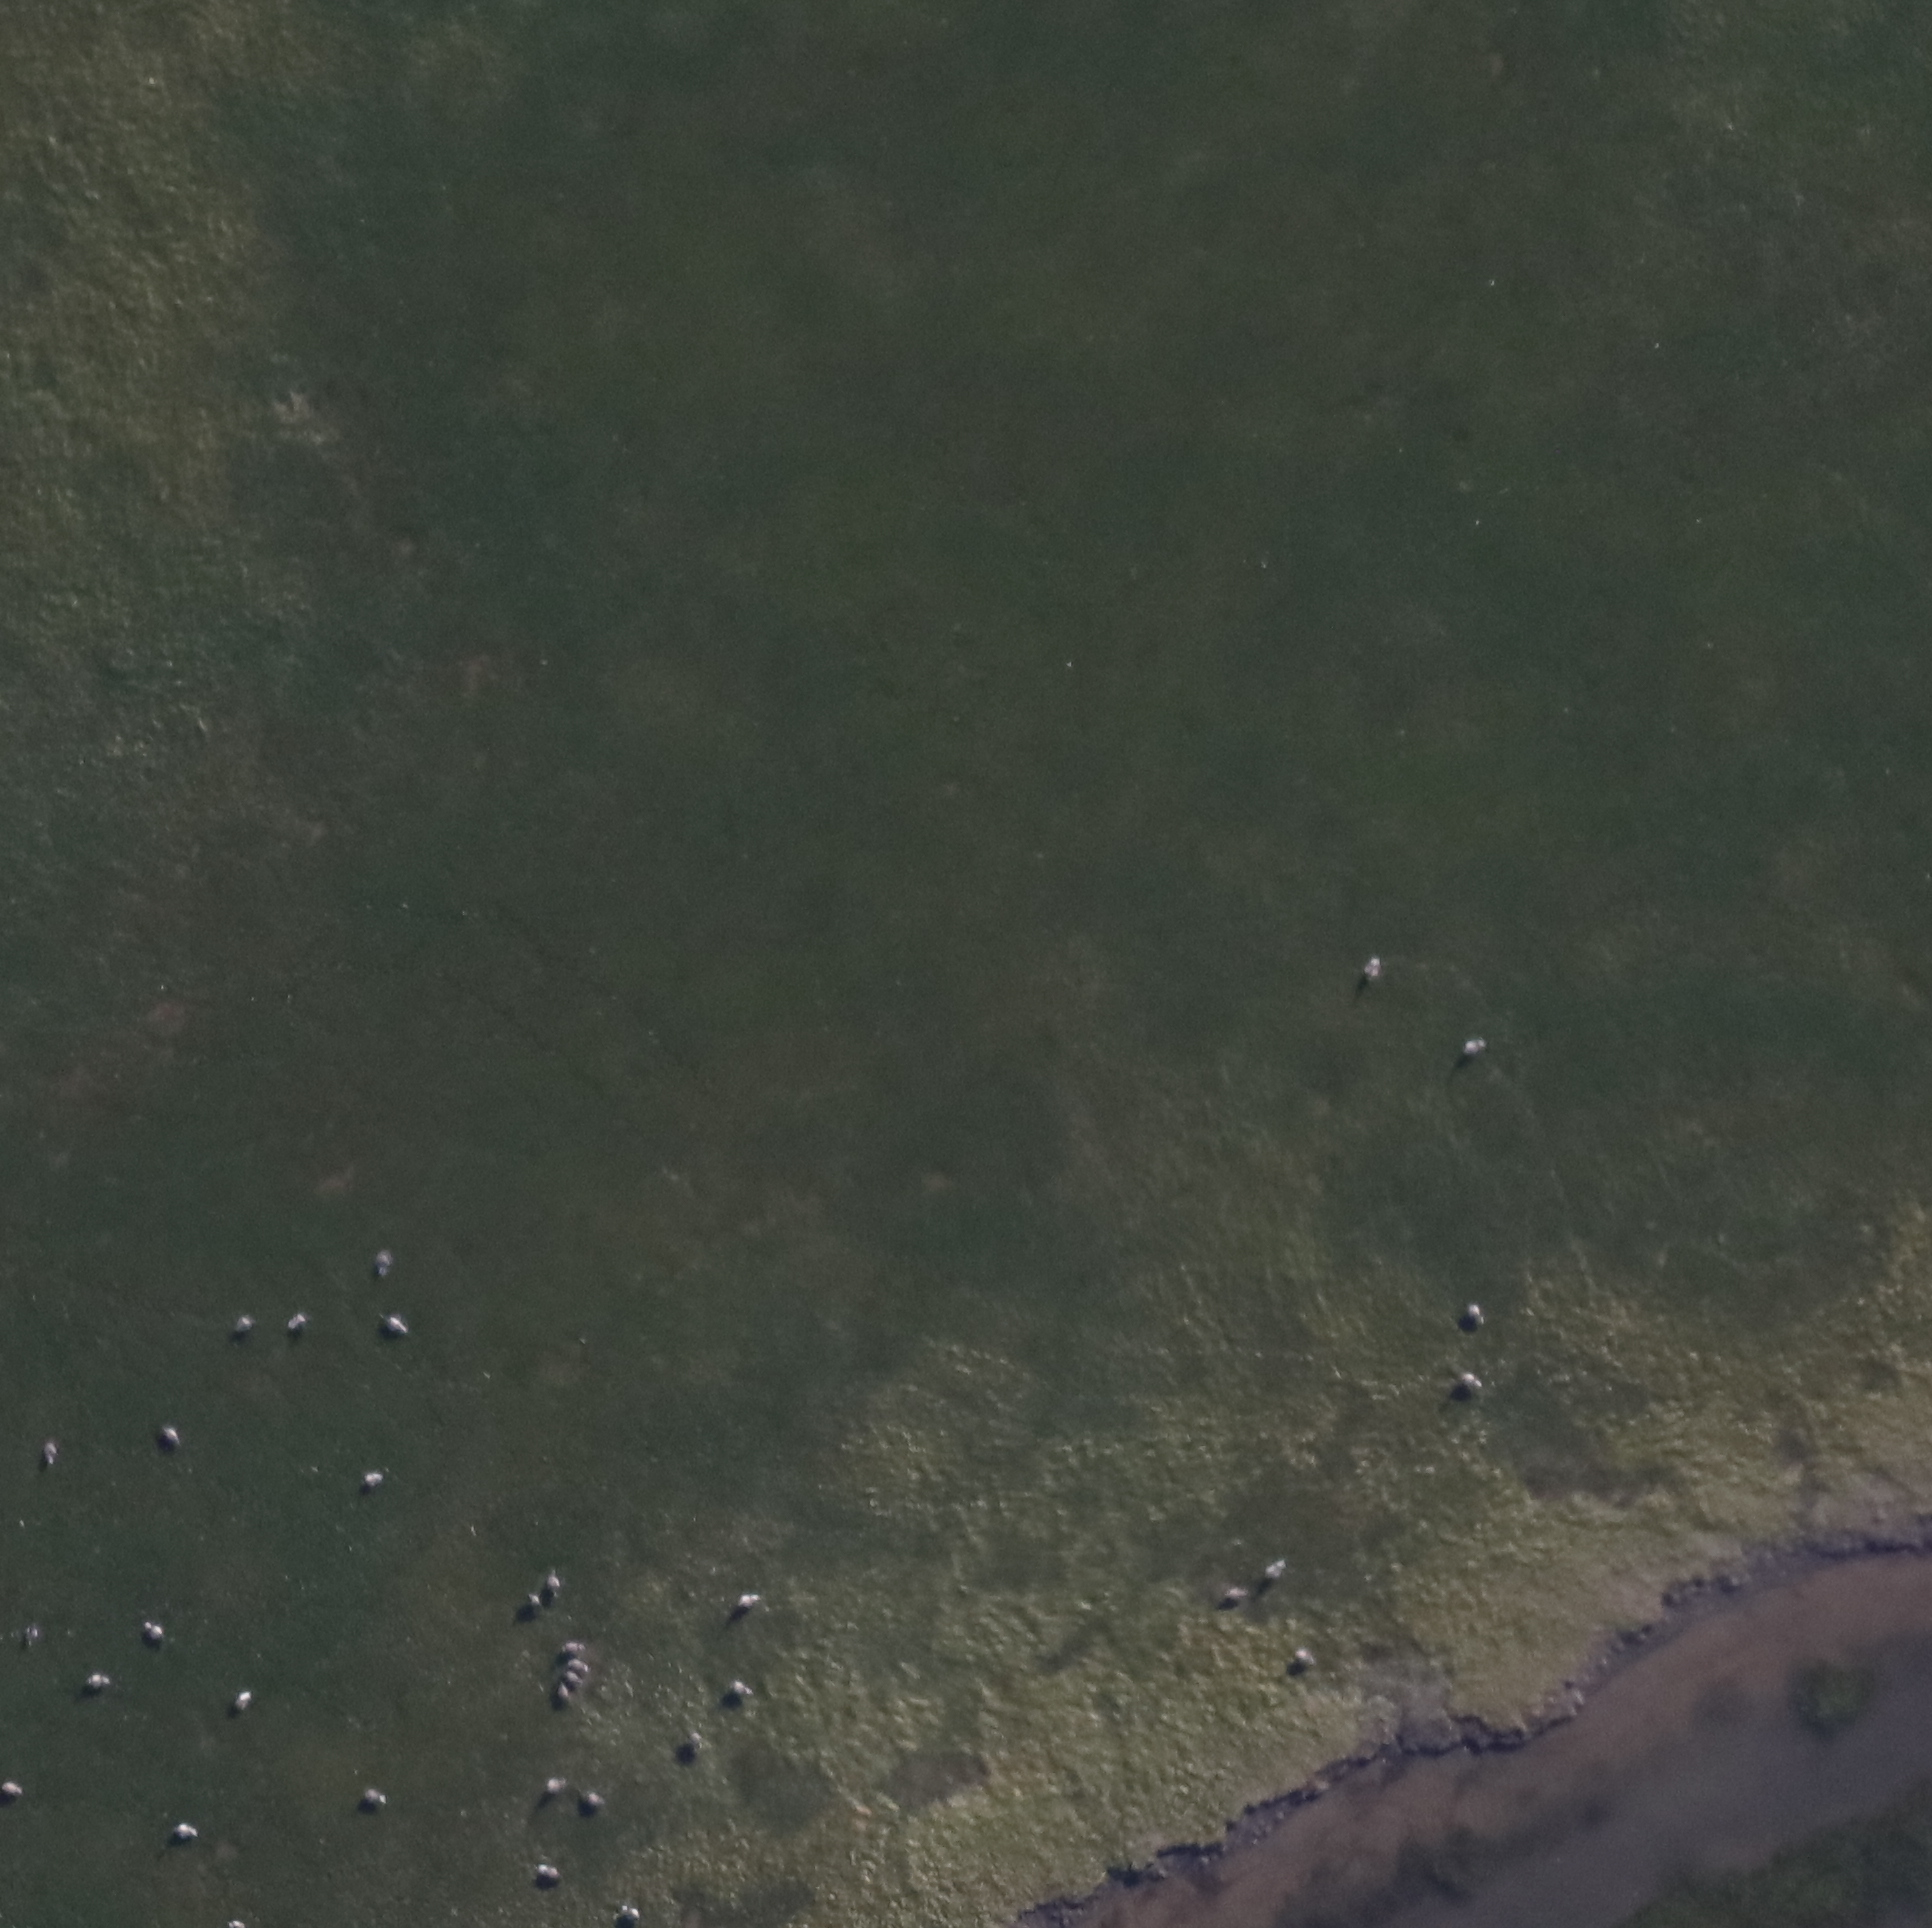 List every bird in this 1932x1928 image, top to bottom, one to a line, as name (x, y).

brant (1373, 972)
brant (1472, 1046)
brant (393, 1258)
brant (1477, 1313)
brant (245, 1320)
brant (294, 1323)
brant (401, 1329)
brant (1469, 1381)
brant (165, 1437)
brant (53, 1454)
brant (370, 1480)
brant (1275, 1573)
brant (555, 1586)
brant (1235, 1592)
brant (746, 1597)
brant (538, 1609)
brant (150, 1633)
brant (32, 1637)
brant (572, 1643)
brant (1302, 1649)
brant (579, 1660)
brant (578, 1673)
brant (754, 1683)
brant (96, 1684)
brant (559, 1693)
brant (236, 1706)
brant (696, 1738)
brant (556, 1782)
brant (371, 1794)
brant (14, 1796)
brant (591, 1807)
brant (188, 1838)
brant (552, 1870)
brant (627, 1918)
brant (238, 1925)